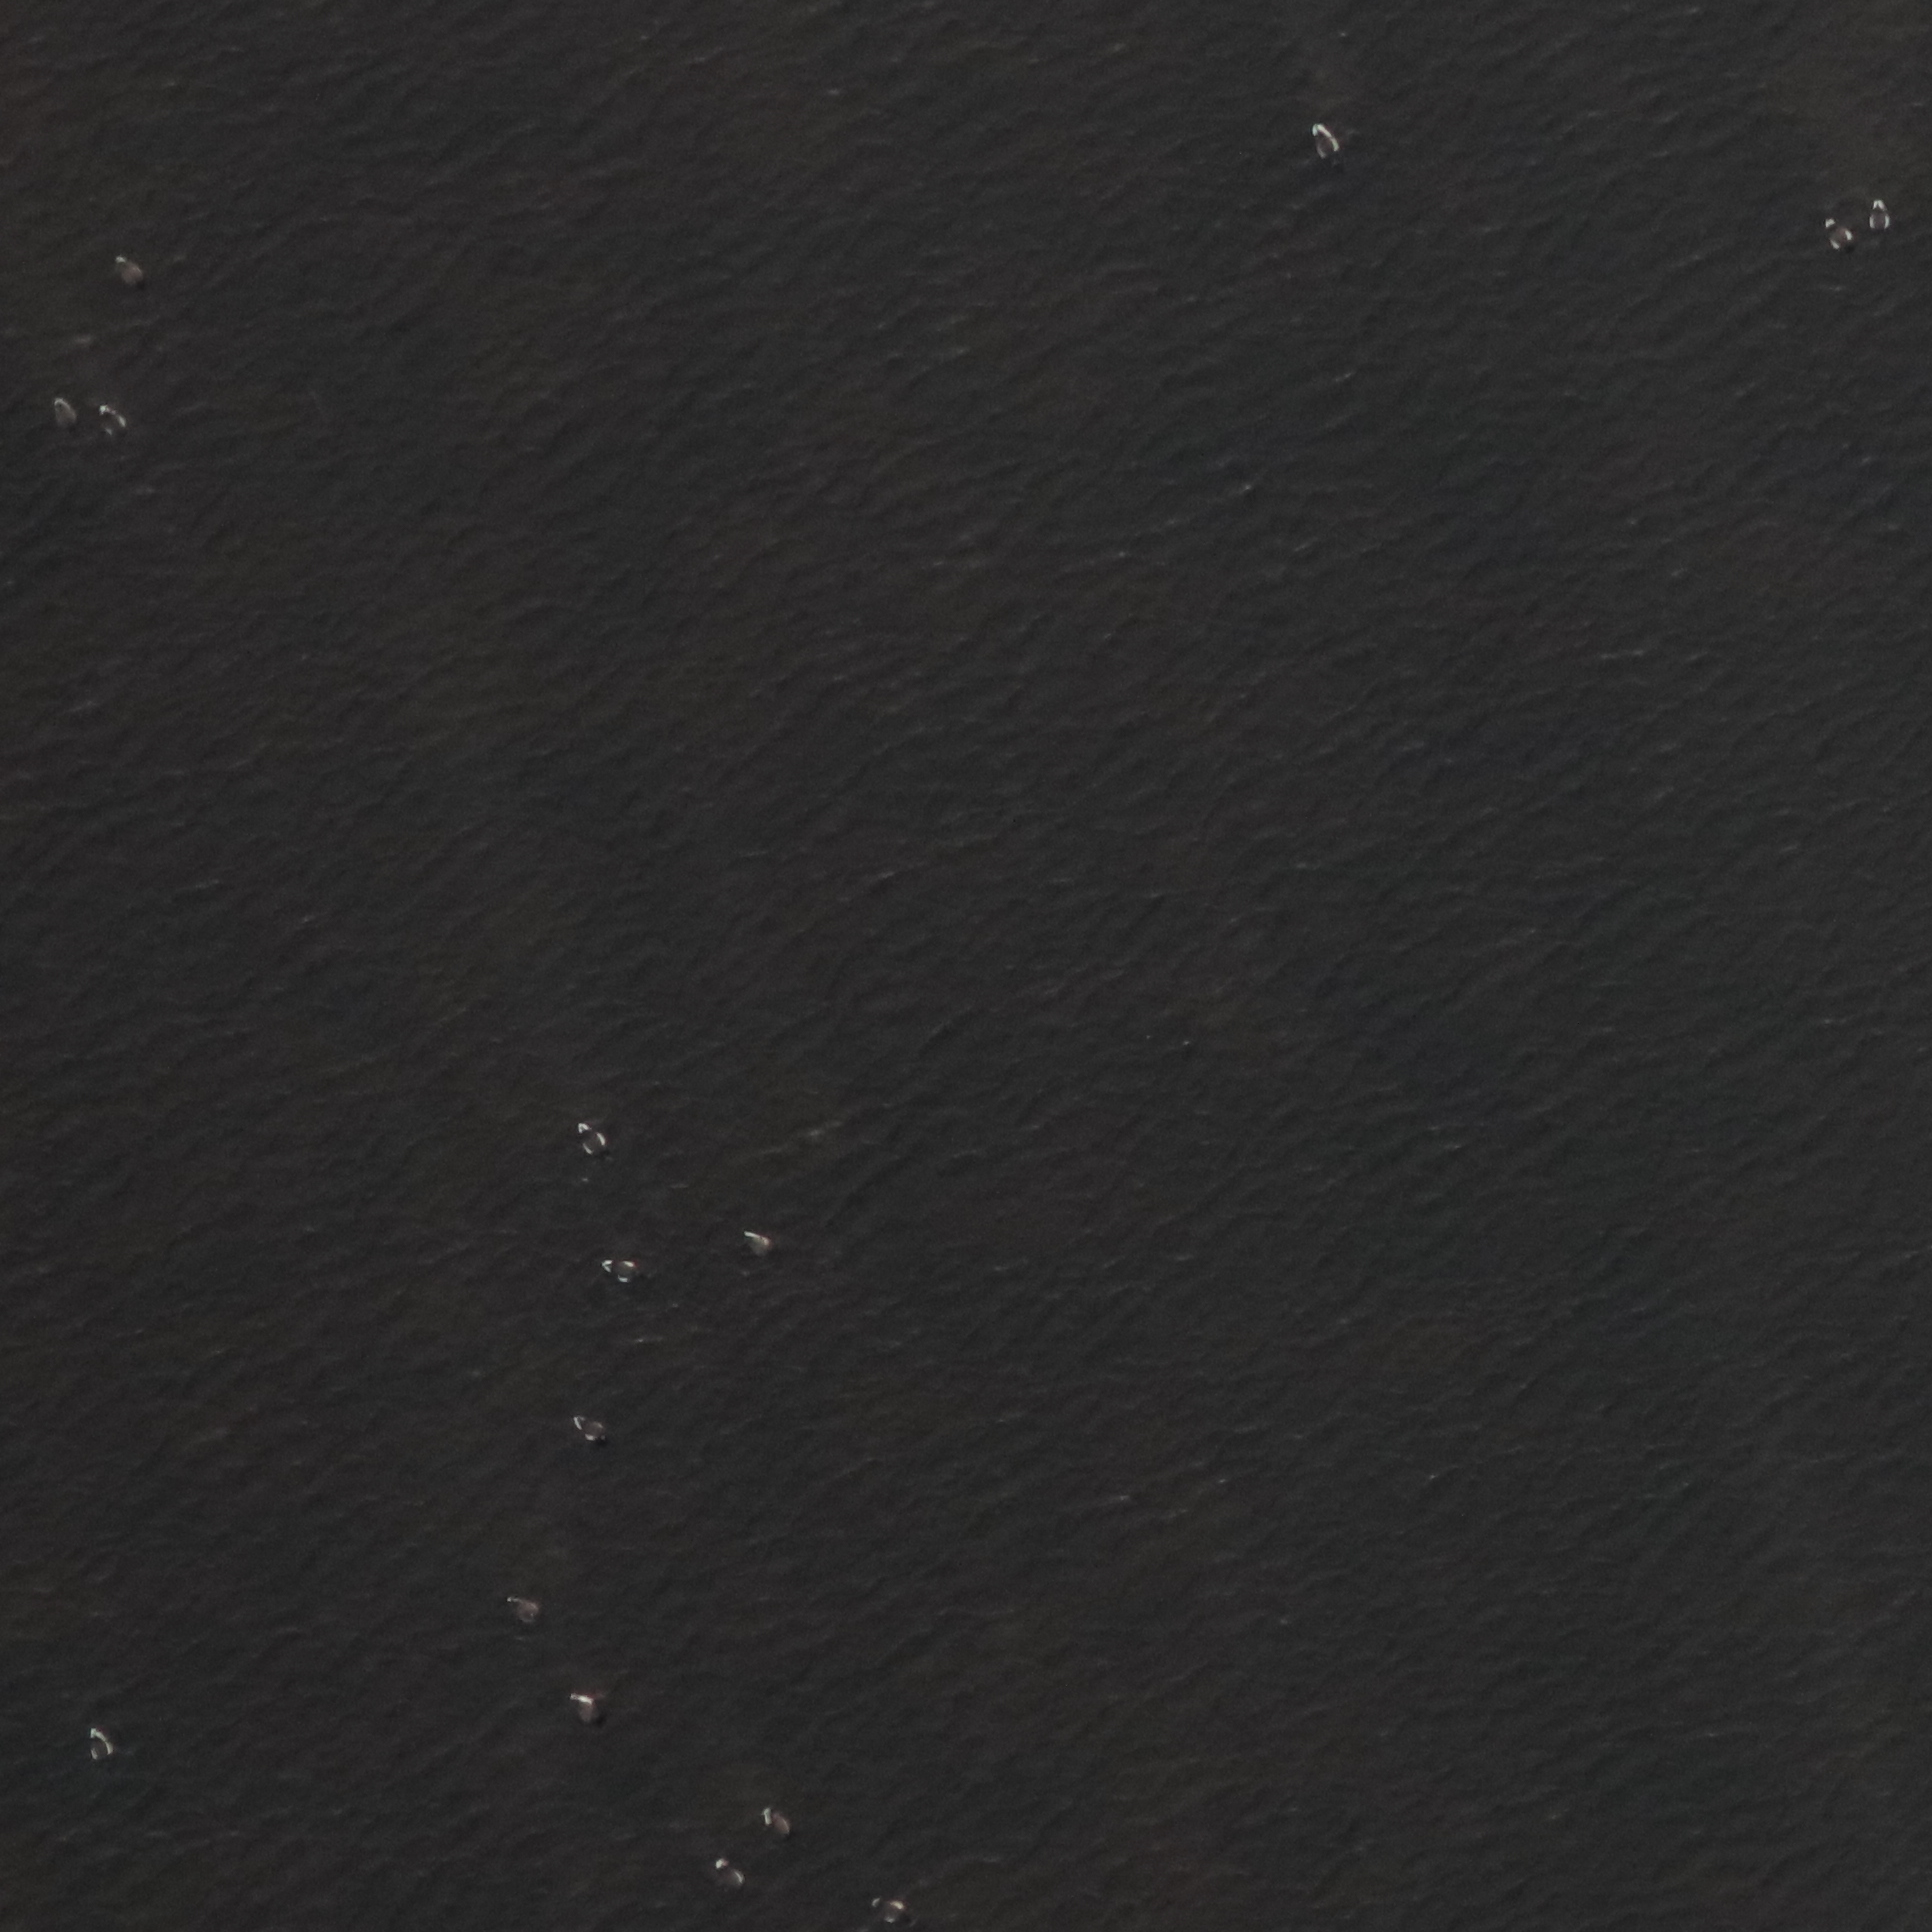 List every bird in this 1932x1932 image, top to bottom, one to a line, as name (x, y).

brant (1326, 143)
brant (1879, 218)
brant (1838, 233)
brant (132, 272)
brant (63, 413)
brant (117, 423)
brant (594, 1141)
brant (758, 1242)
brant (625, 1270)
brant (591, 1429)
brant (523, 1609)
brant (588, 1709)
brant (98, 1747)
brant (779, 1823)
brant (729, 1873)
brant (892, 1908)